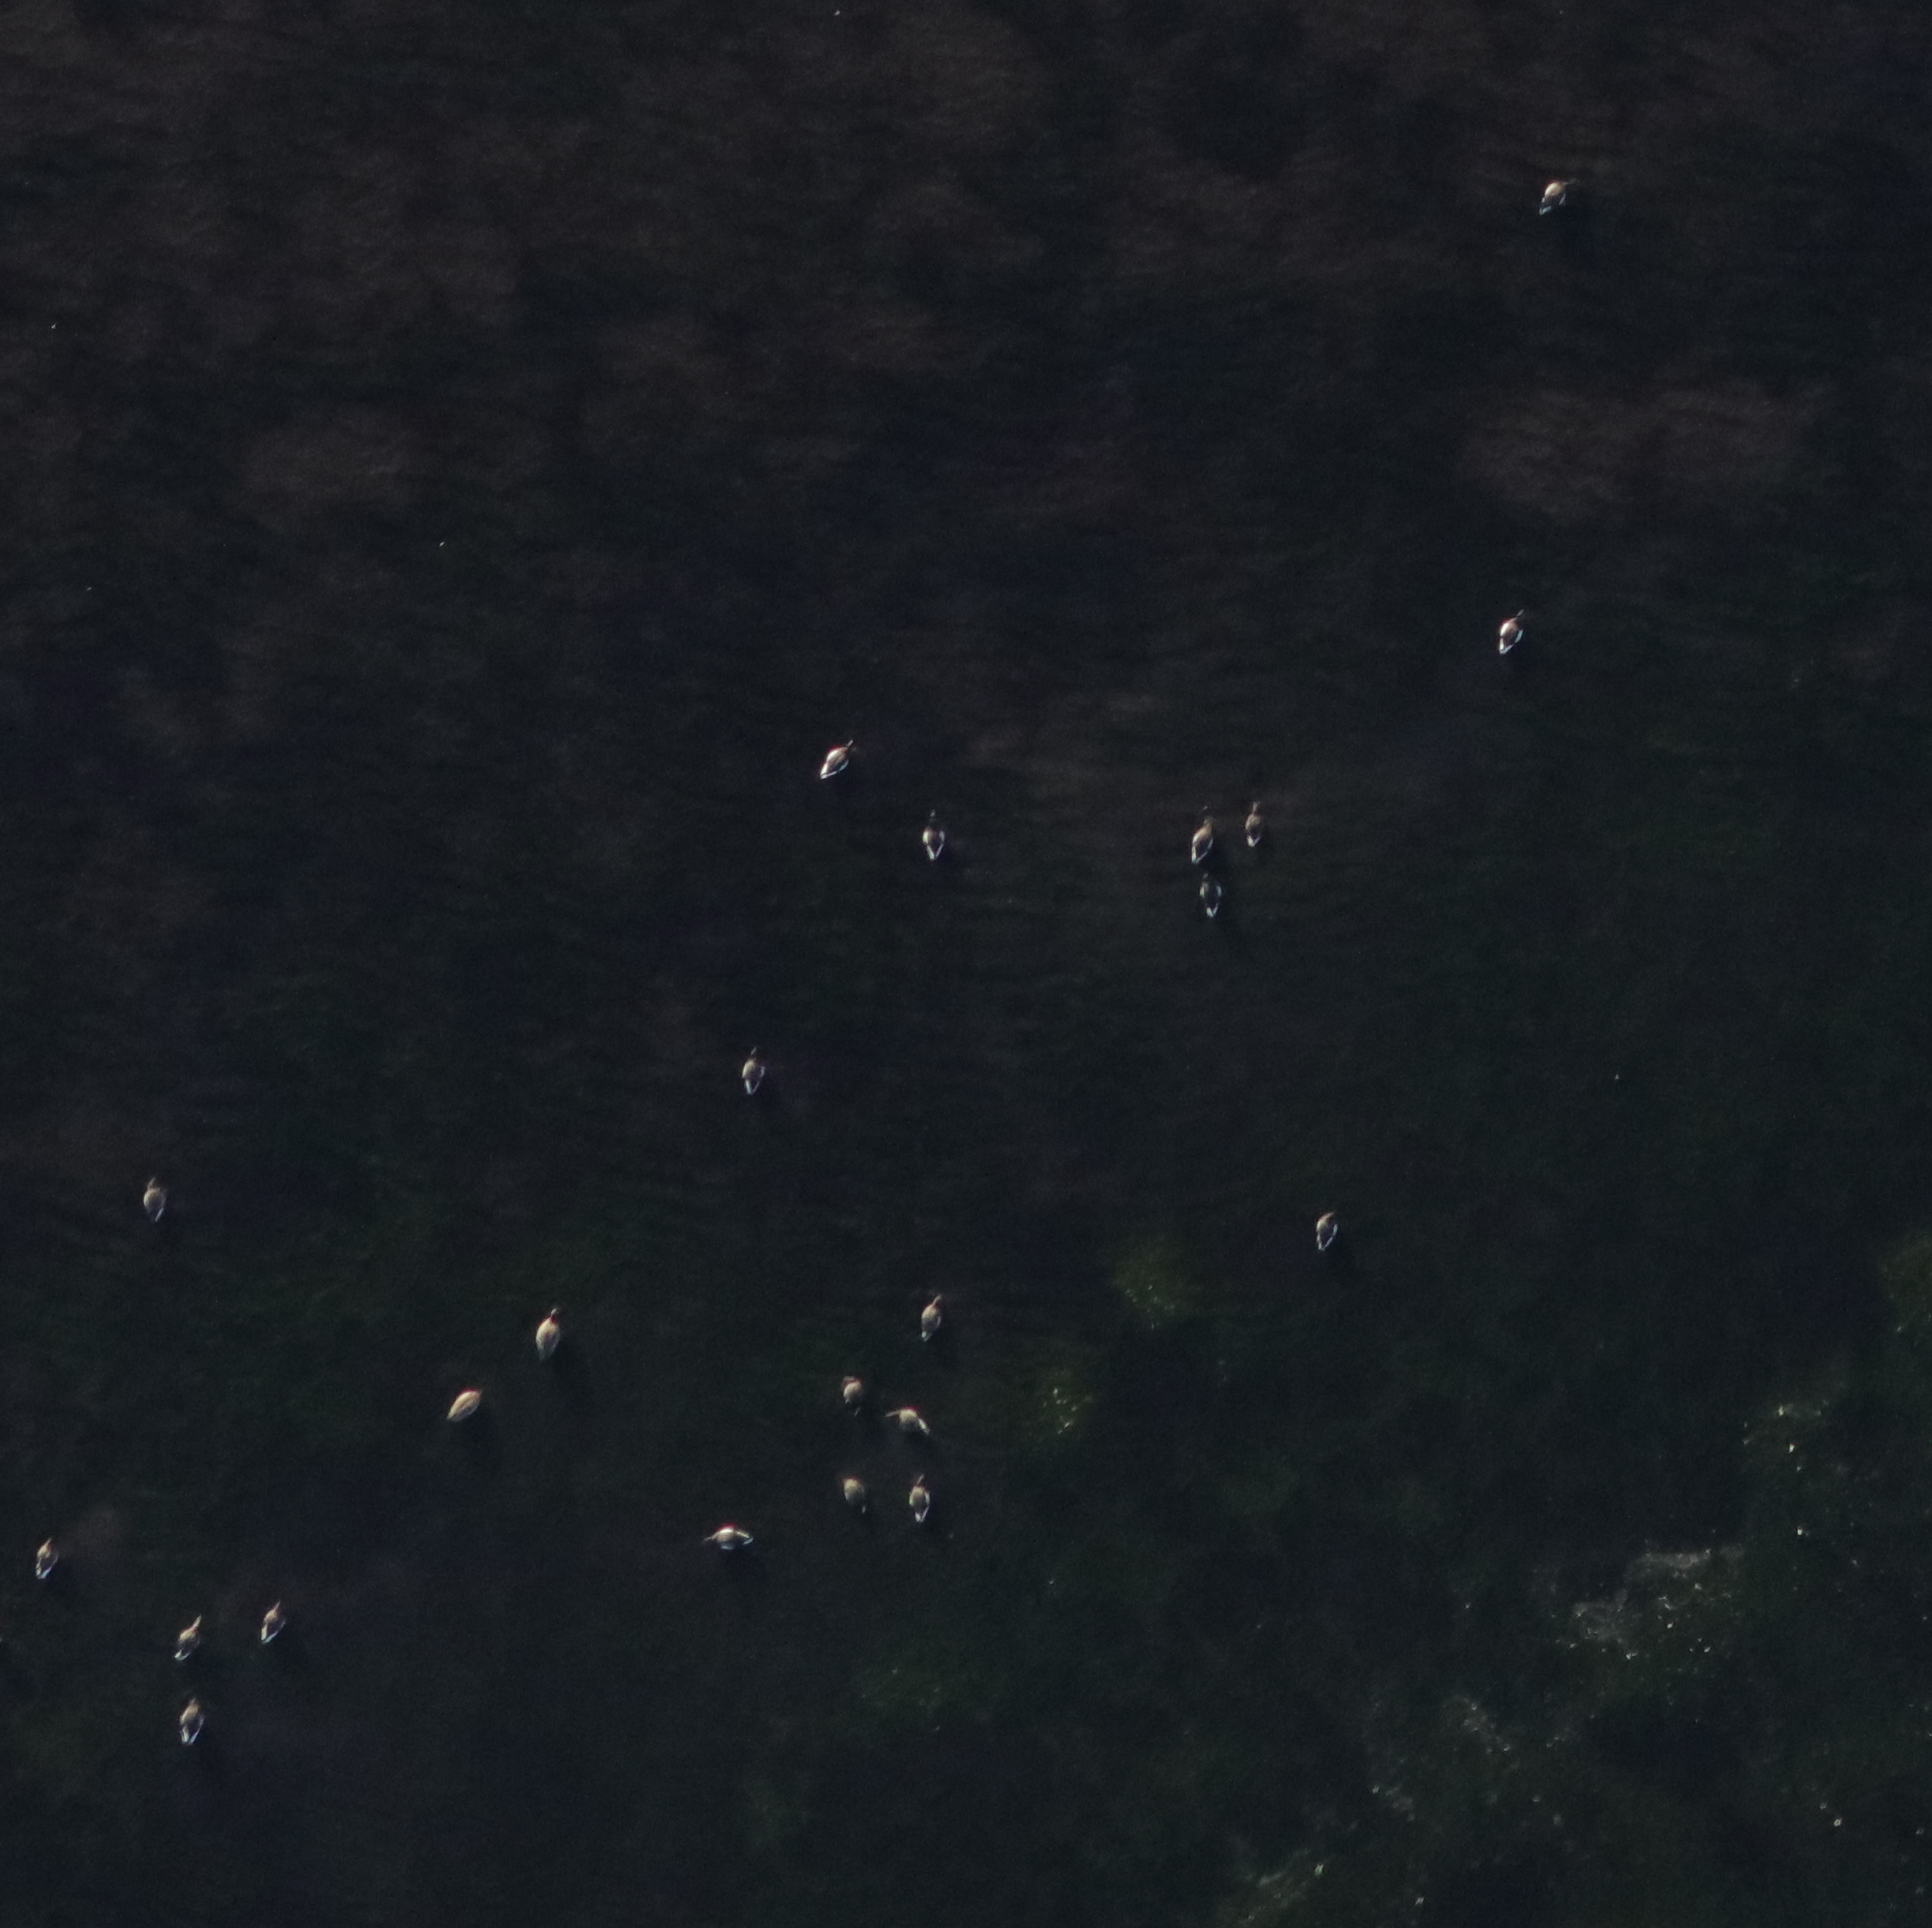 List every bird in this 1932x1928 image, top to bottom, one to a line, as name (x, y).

brant (1556, 195)
brant (1510, 632)
brant (836, 758)
brant (1253, 824)
brant (934, 837)
brant (1203, 839)
brant (1209, 894)
brant (753, 1071)
brant (155, 1199)
brant (1326, 1228)
brant (928, 1319)
Canada goose (547, 1334)
brant (847, 1393)
Canada goose (467, 1403)
brant (908, 1422)
brant (855, 1499)
brant (920, 1499)
brant (729, 1537)
brant (46, 1556)
brant (272, 1621)
brant (188, 1637)
brant (191, 1719)